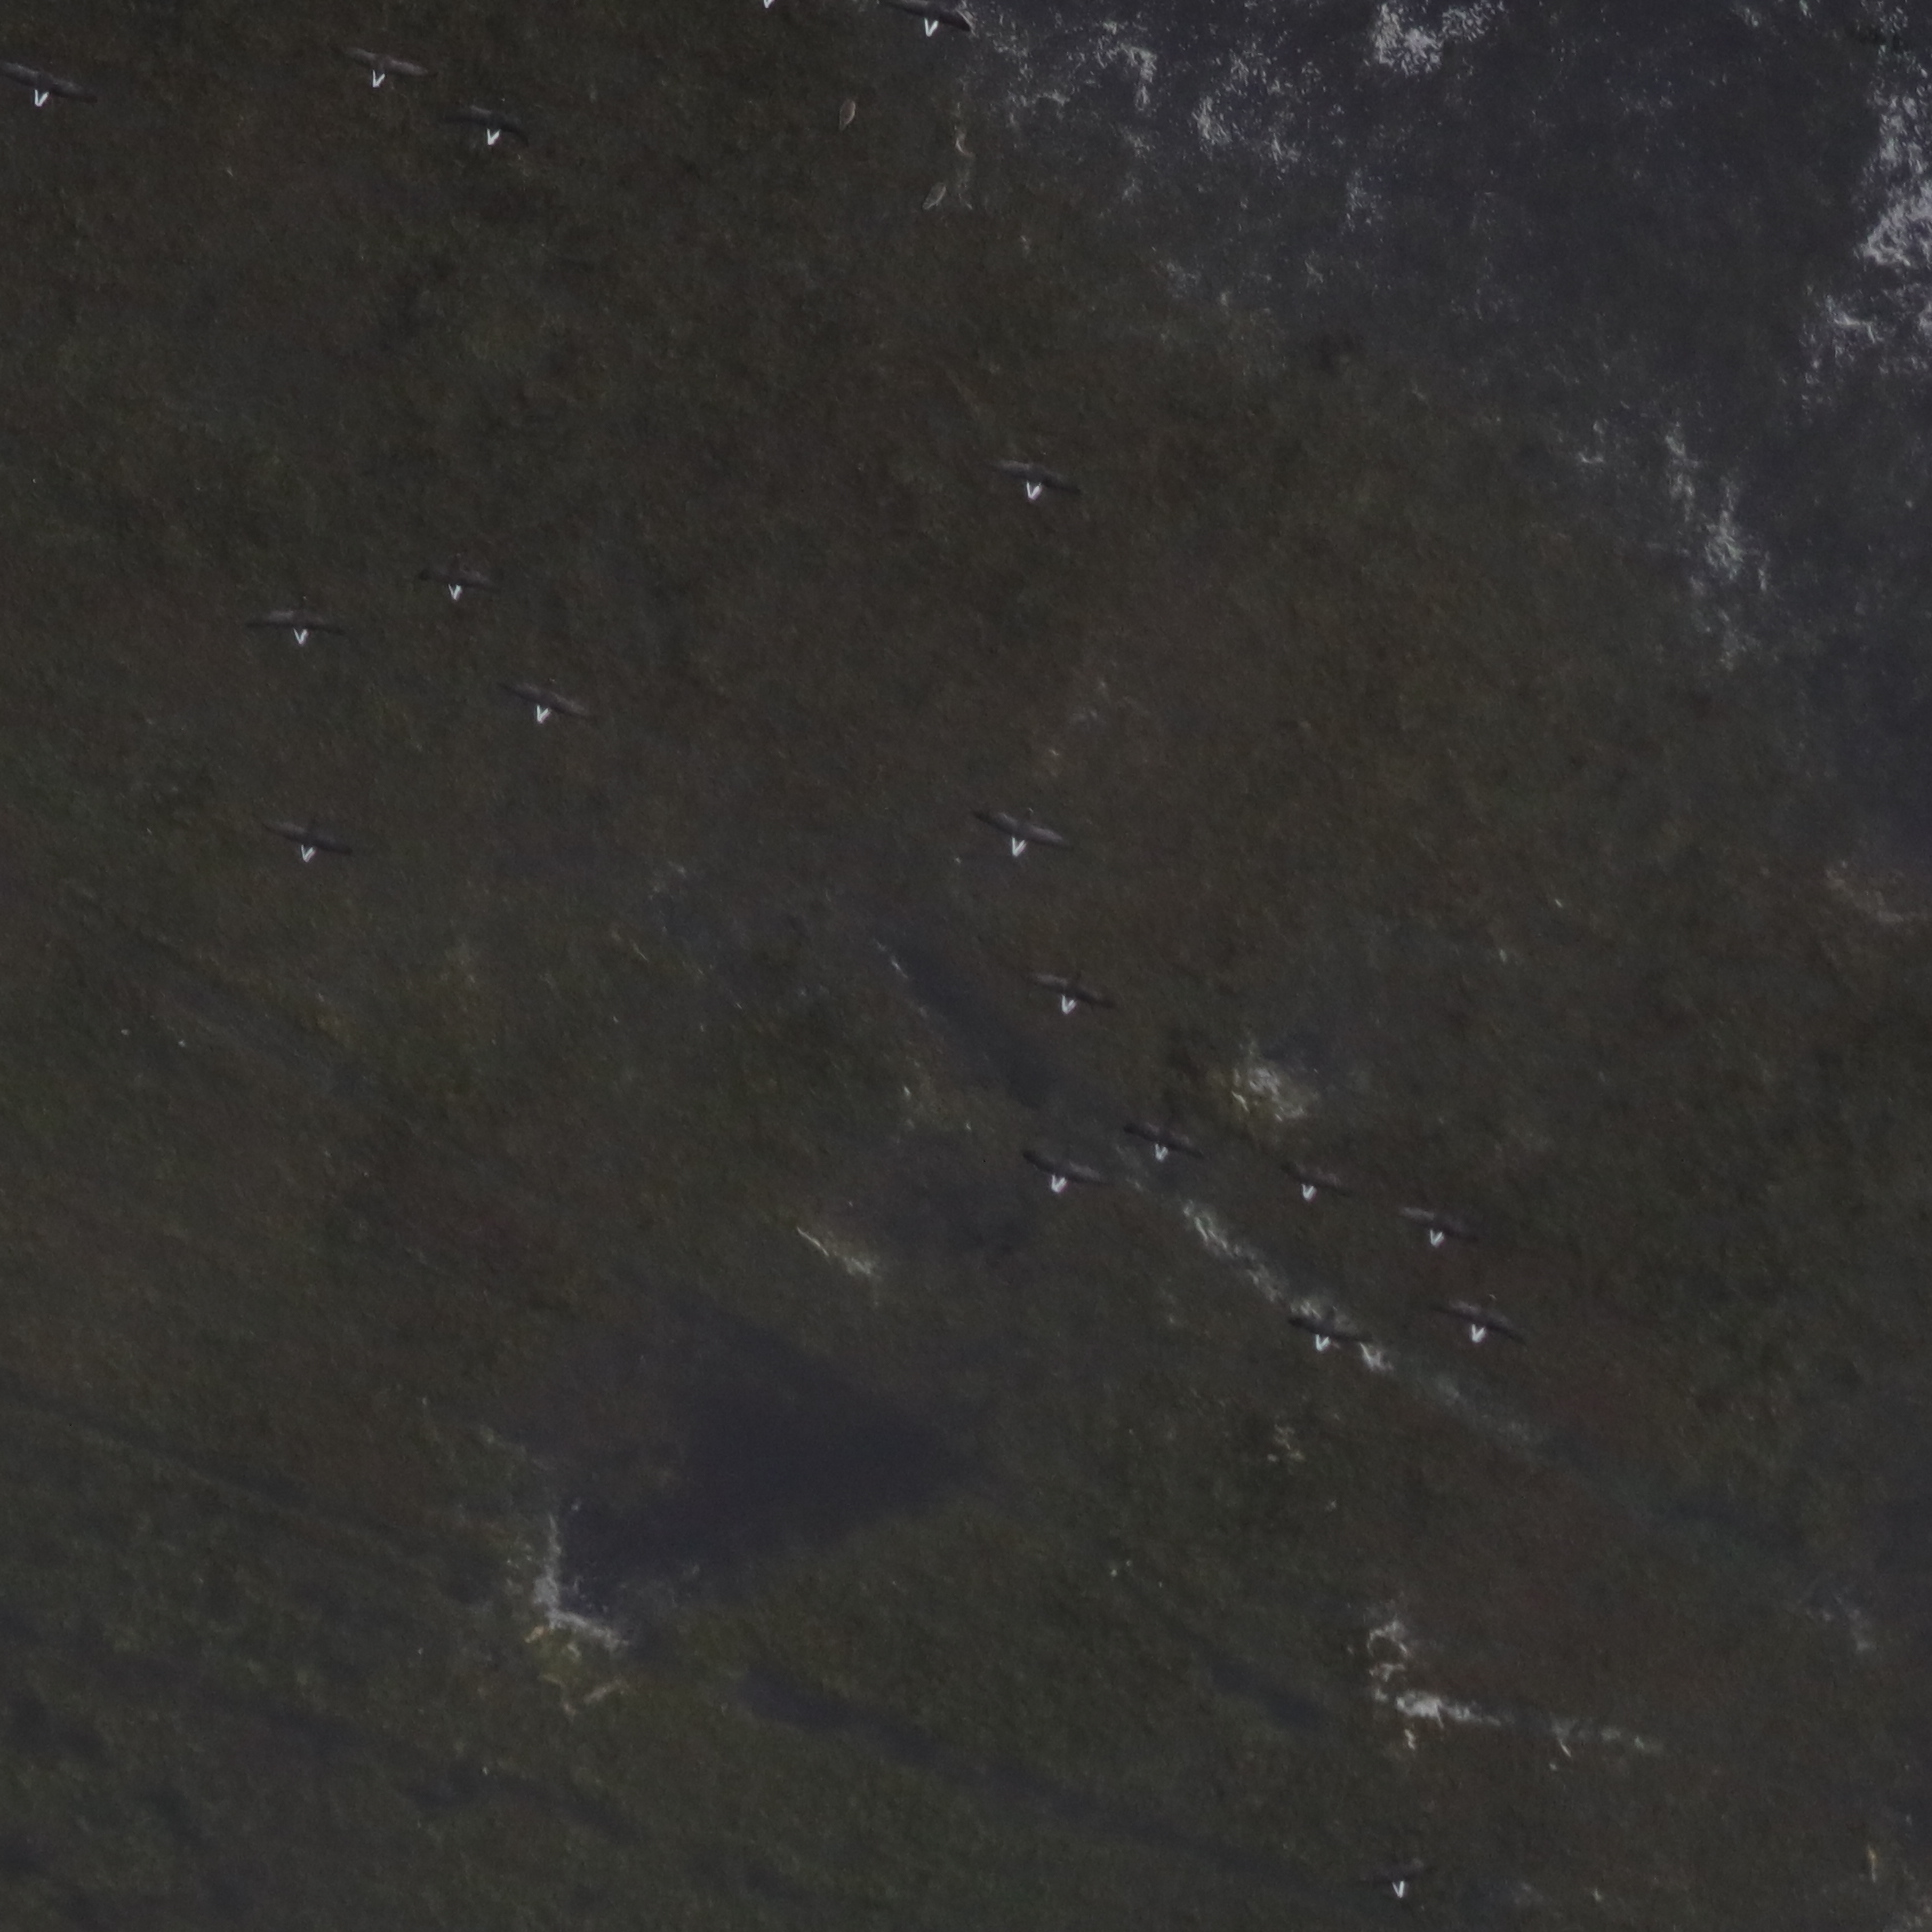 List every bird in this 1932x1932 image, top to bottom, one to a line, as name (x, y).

brant (932, 13)
brant (381, 61)
brant (40, 80)
other bird (846, 113)
brant (493, 121)
other bird (936, 193)
brant (1034, 478)
brant (455, 577)
brant (299, 617)
brant (546, 701)
brant (1022, 836)
brant (310, 843)
brant (1070, 990)
brant (1159, 1139)
brant (1061, 1173)
brant (1311, 1181)
brant (1436, 1224)
brant (1478, 1320)
brant (1324, 1331)
brant (1395, 1876)